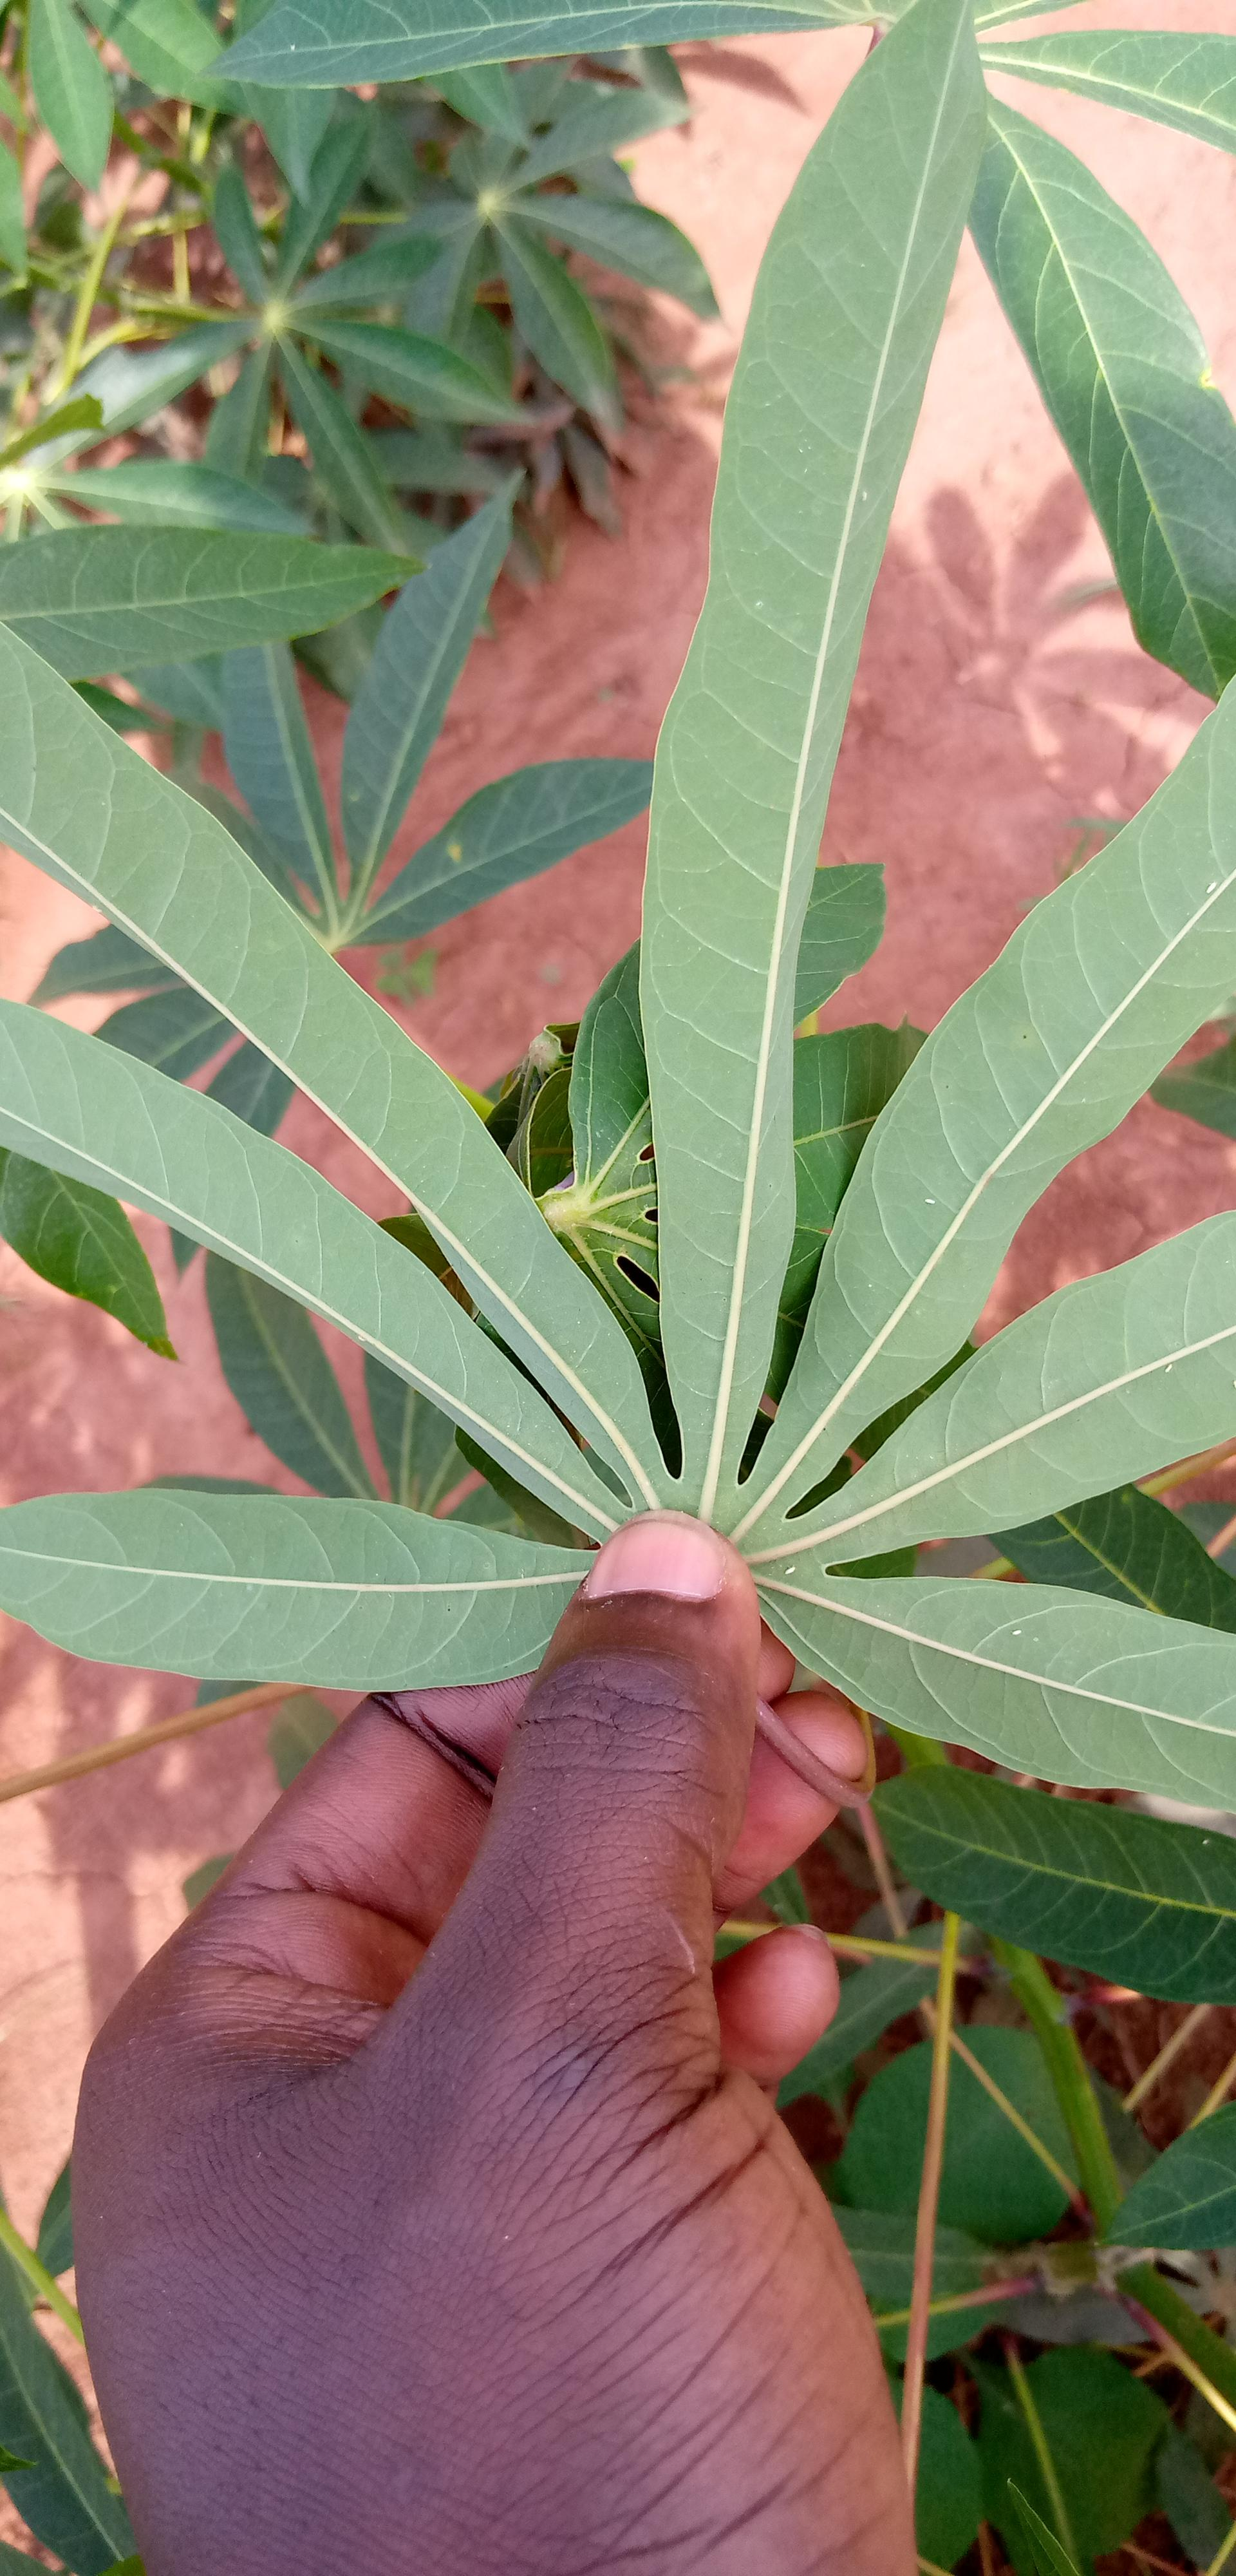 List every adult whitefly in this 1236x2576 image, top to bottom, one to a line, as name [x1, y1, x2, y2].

whitefly [859, 489, 870, 505]
whitefly [1203, 878, 1219, 896]
whitefly [923, 1197, 938, 1207]
whitefly [1163, 1362, 1174, 1376]
whitefly [782, 1564, 799, 1578]
whitefly [1010, 1627, 1024, 1638]